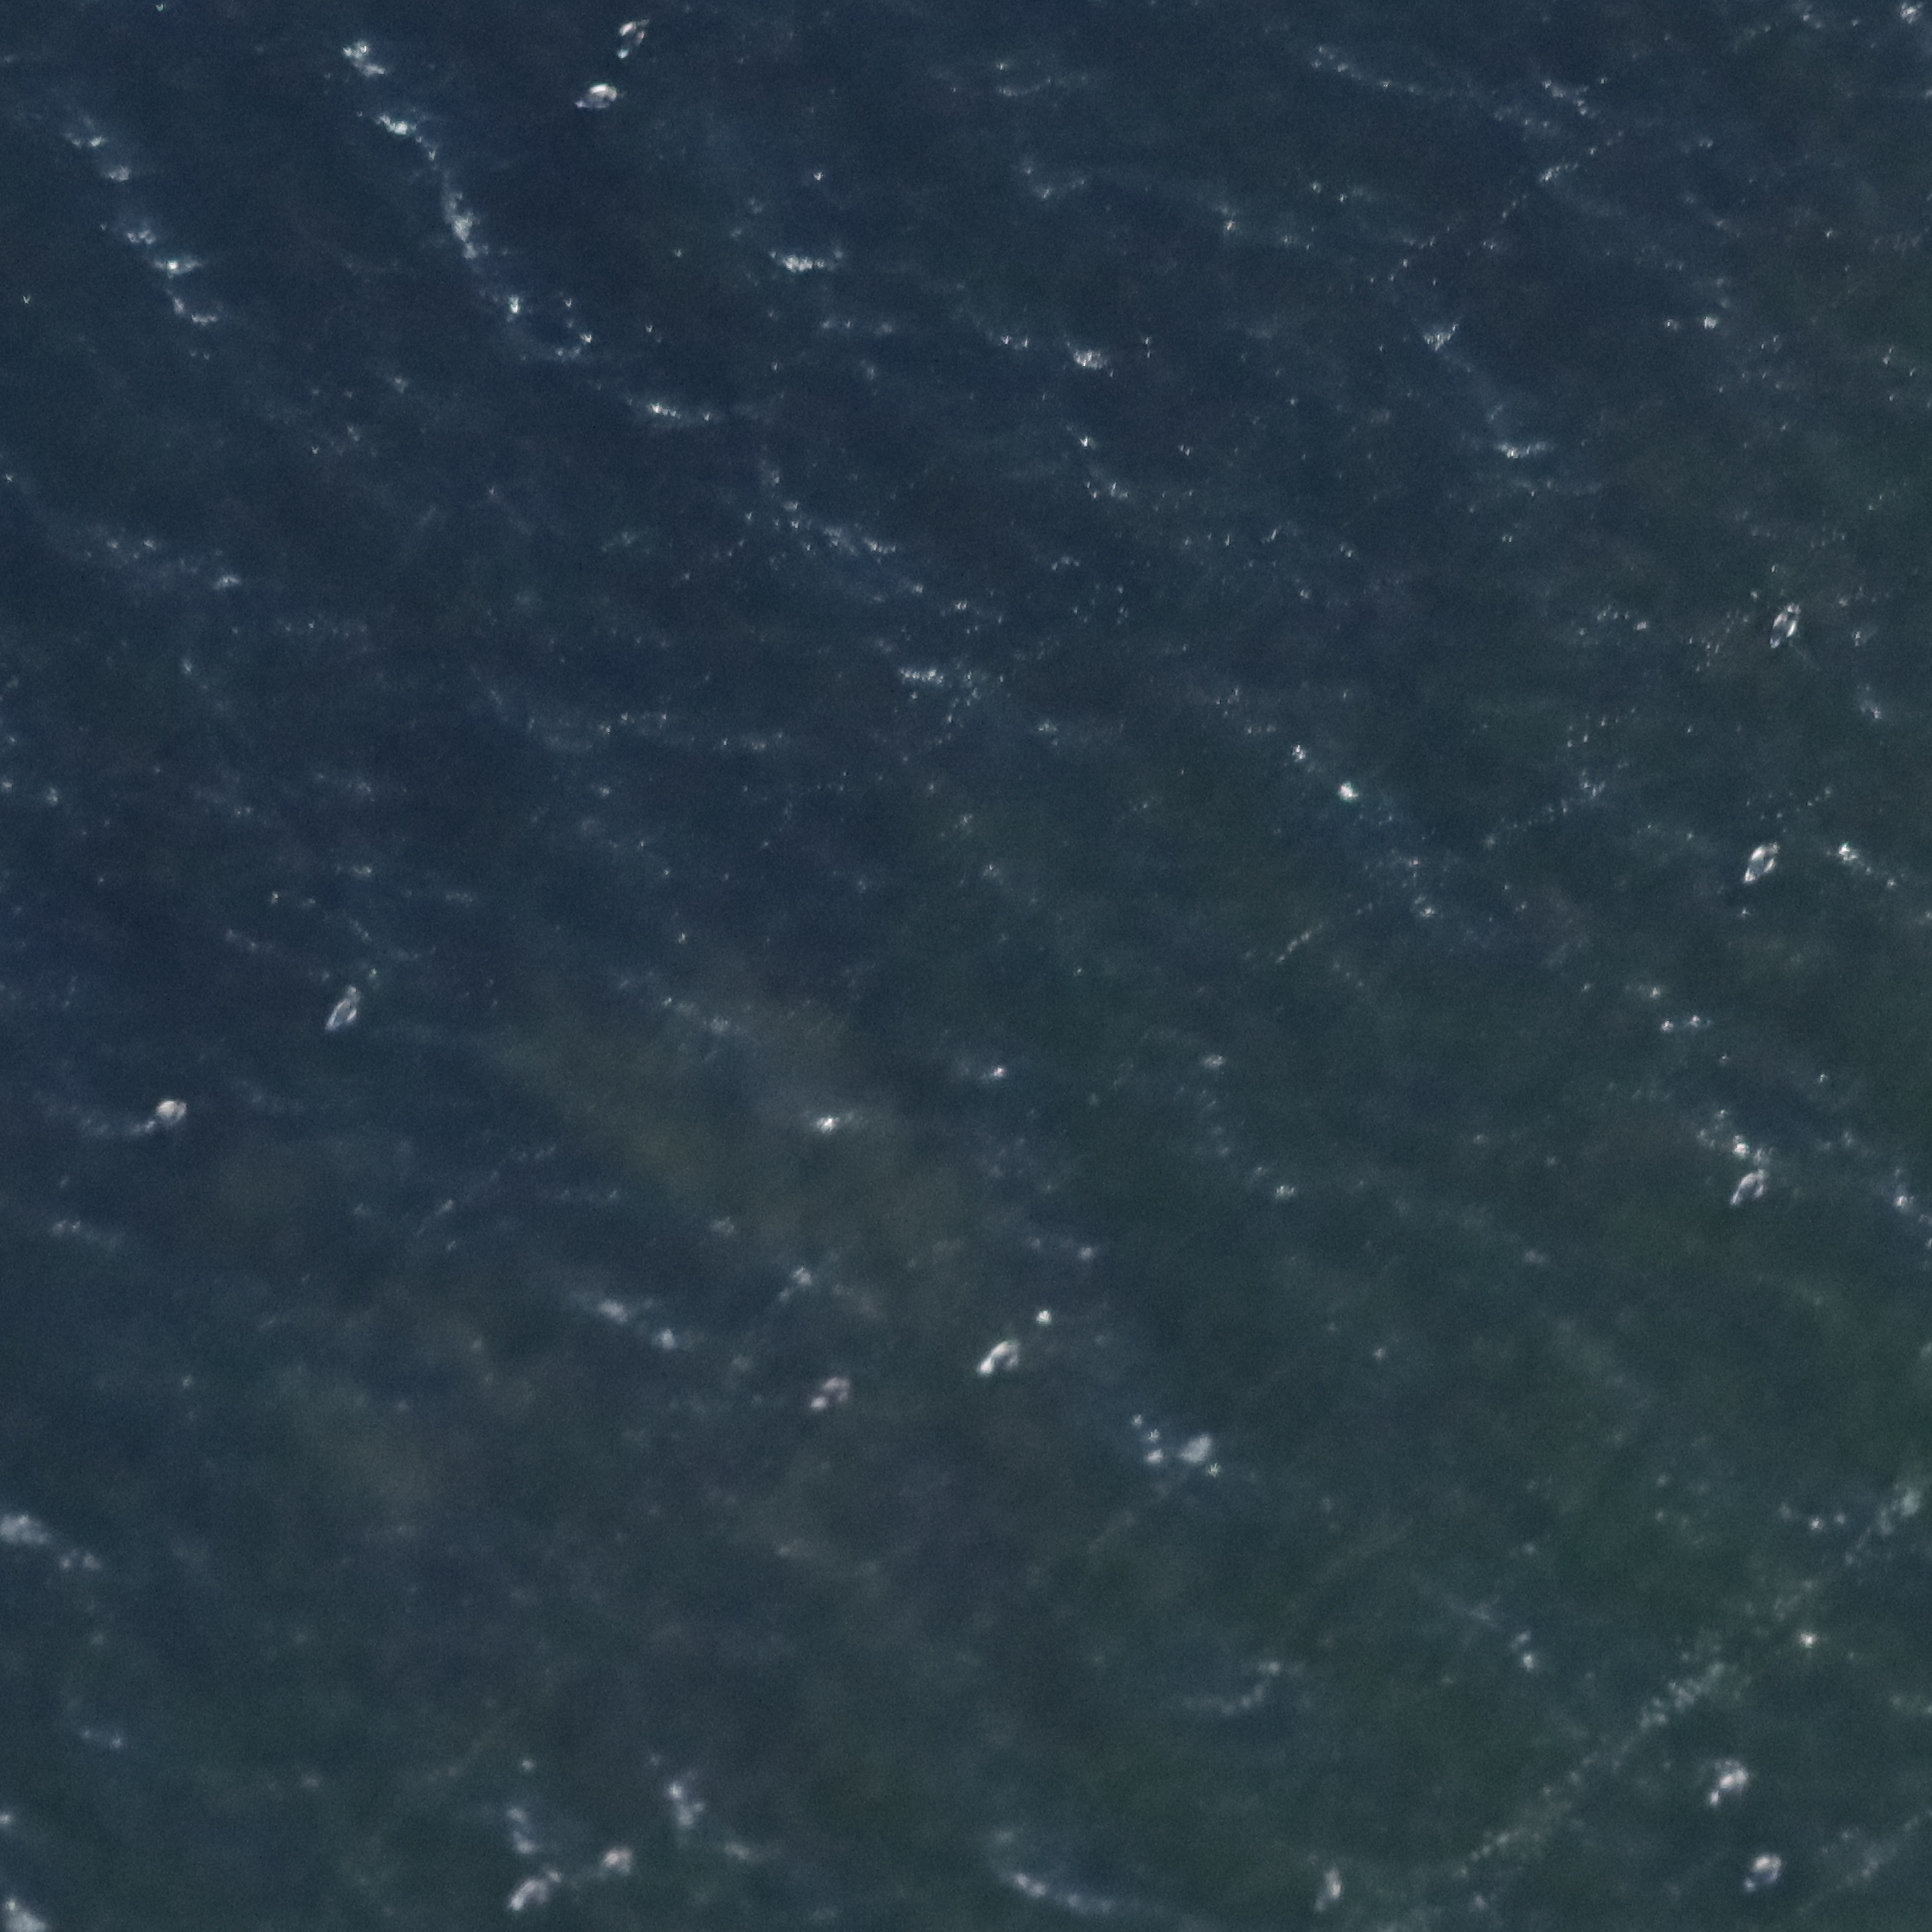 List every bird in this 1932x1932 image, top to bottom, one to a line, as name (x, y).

brant (632, 33)
brant (593, 97)
brant (1784, 626)
brant (1762, 858)
brant (343, 1013)
brant (168, 1113)
brant (1750, 1186)
brant (1001, 1358)
brant (830, 1395)
brant (1727, 1788)
brant (613, 1870)
brant (1766, 1873)
brant (1327, 1889)
brant (539, 1896)